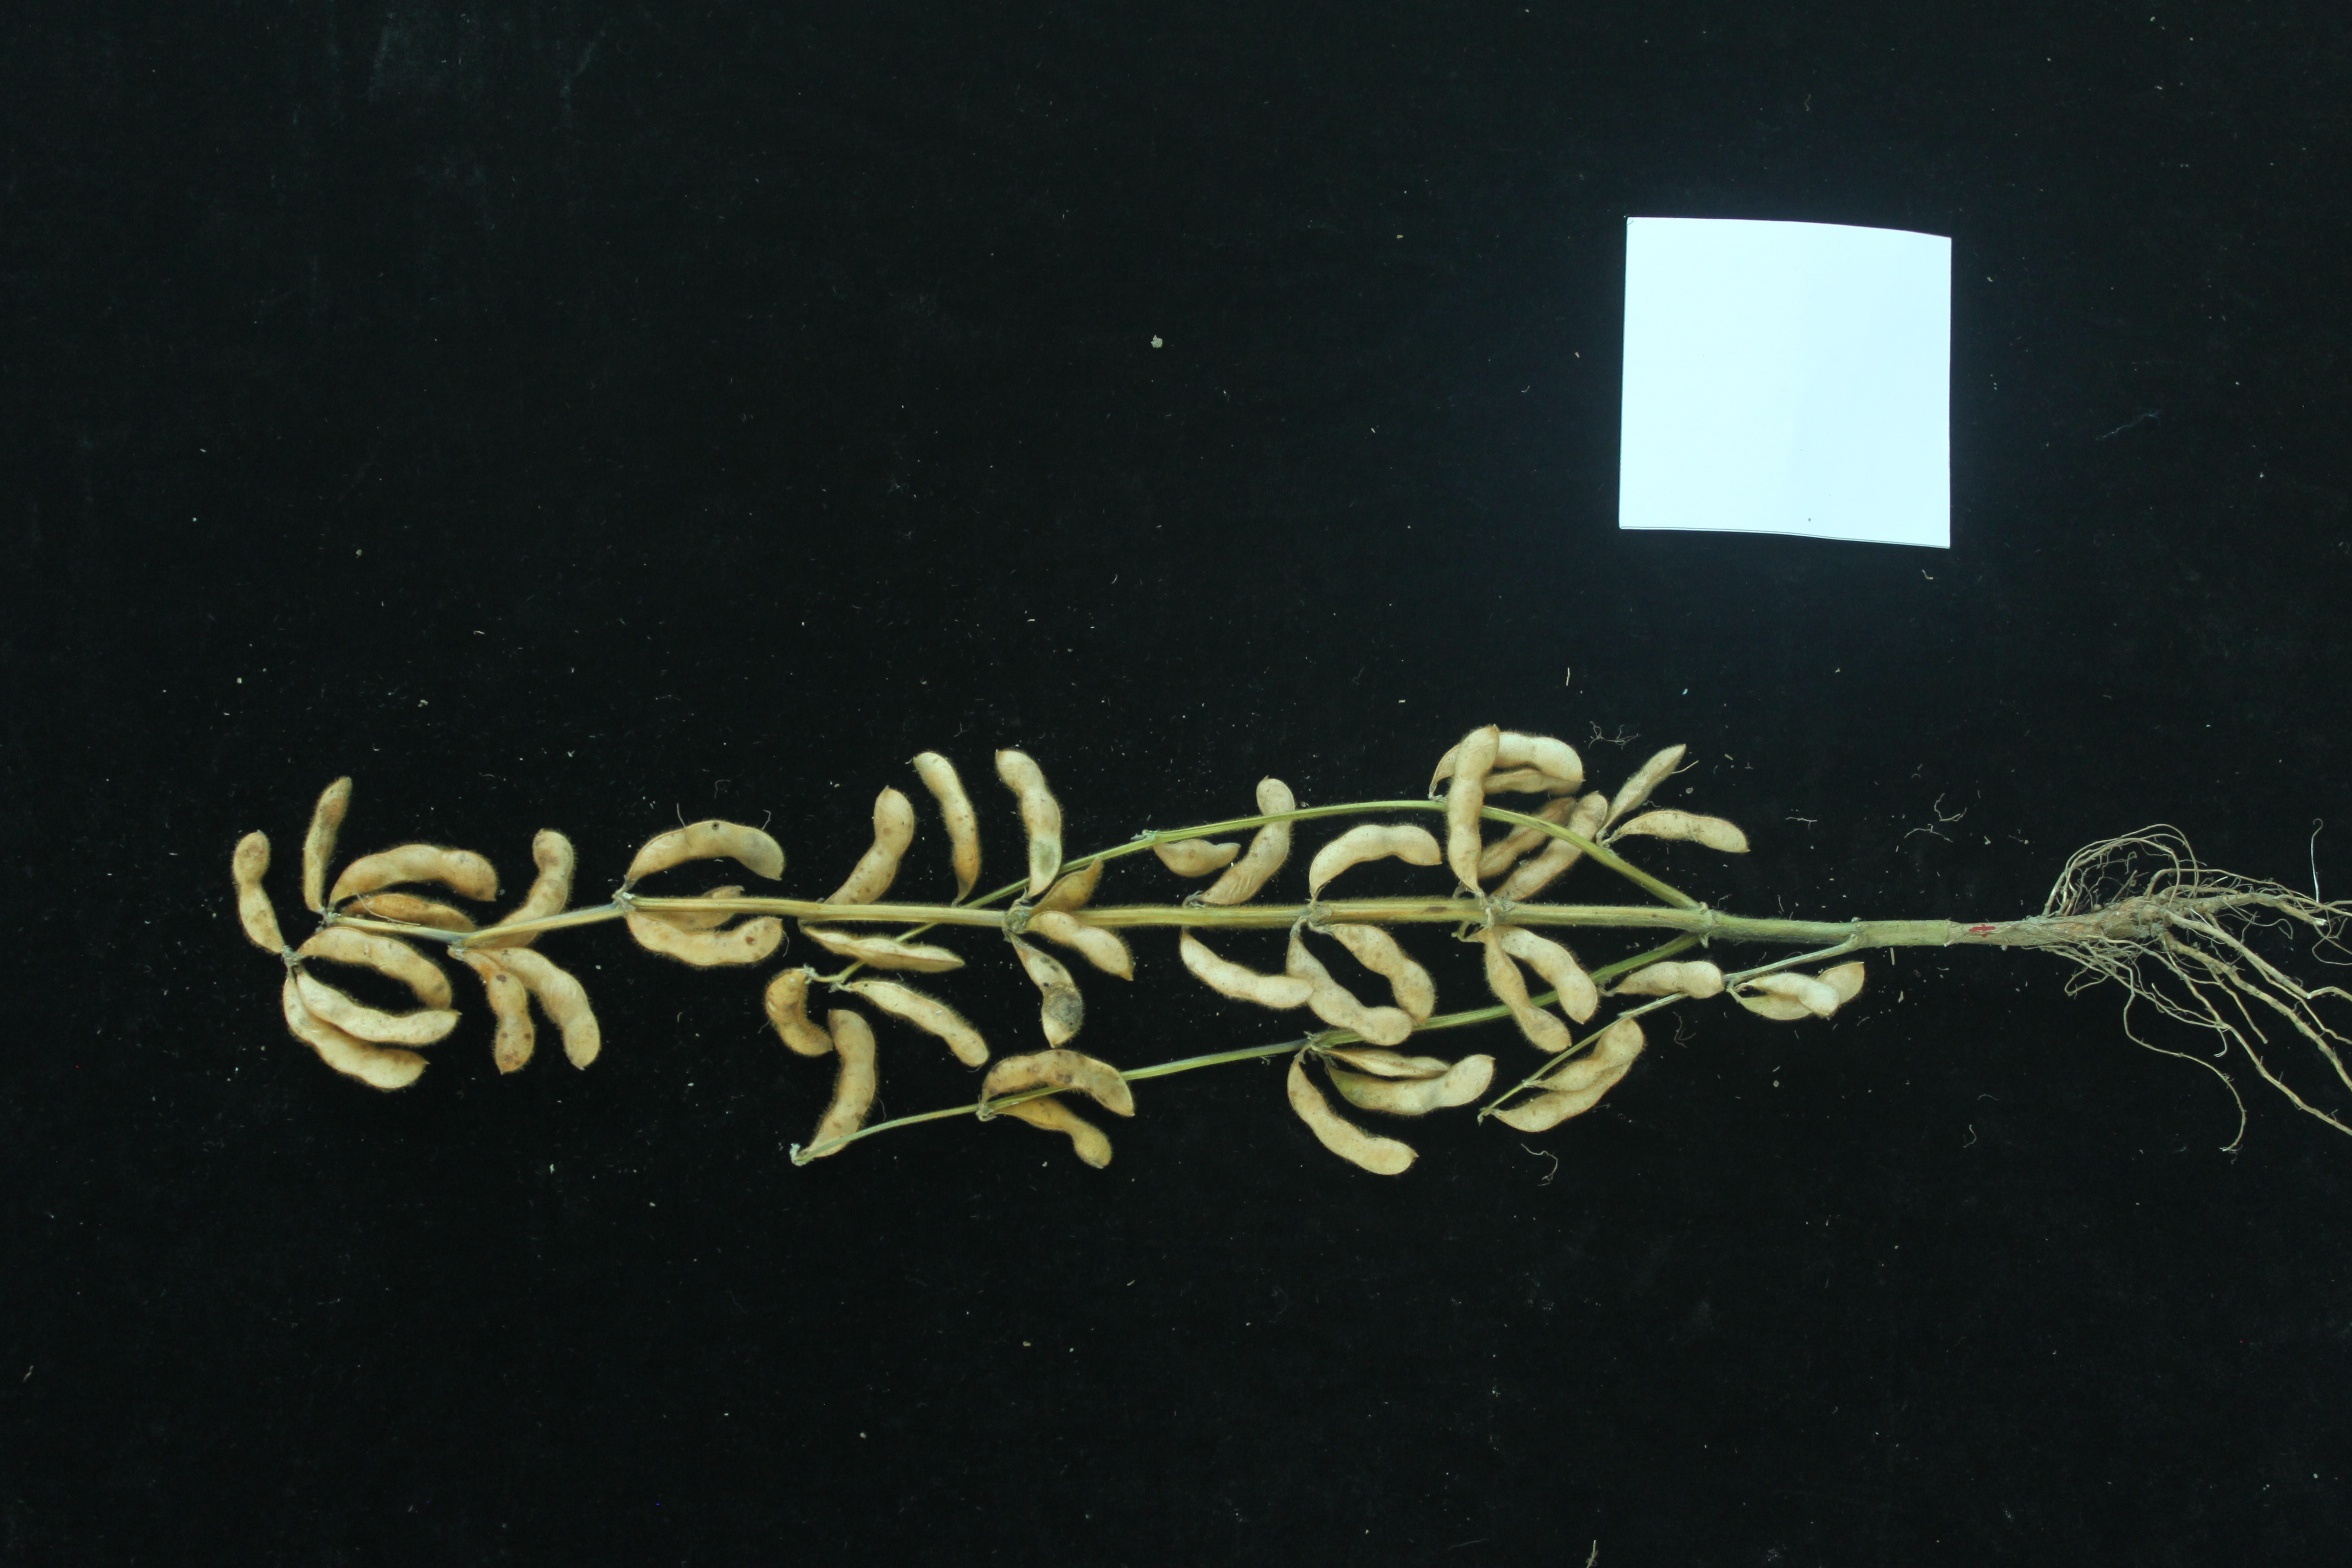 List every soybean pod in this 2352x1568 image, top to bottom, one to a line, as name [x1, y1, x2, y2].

soybean pod [1444, 724, 1496, 892]
soybean pod [1431, 735, 1581, 783]
soybean pod [1597, 748, 1686, 840]
soybean pod [995, 749, 1061, 897]
soybean pod [914, 753, 980, 903]
soybean pod [1481, 770, 1577, 798]
soybean pod [302, 779, 349, 915]
soybean pod [1189, 780, 1296, 906]
soybean pod [821, 789, 913, 907]
soybean pod [1490, 794, 1608, 902]
soybean pod [1459, 802, 1576, 886]
soybean pod [1607, 809, 1748, 854]
soybean pod [621, 821, 783, 892]
soybean pod [1307, 824, 1441, 907]
soybean pod [455, 832, 573, 950]
soybean pod [232, 833, 285, 955]
soybean pod [1152, 839, 1236, 876]
soybean pod [326, 844, 497, 912]
soybean pod [1031, 860, 1101, 912]
soybean pod [640, 888, 741, 935]
soybean pod [340, 893, 474, 935]
soybean pod [624, 910, 781, 968]
soybean pod [1025, 914, 1132, 982]
soybean pod [1486, 917, 1567, 1051]
soybean pod [1315, 924, 1436, 1022]
soybean pod [293, 928, 450, 1008]
soybean pod [1287, 929, 1411, 1045]
soybean pod [1467, 929, 1597, 1026]
soybean pod [805, 931, 961, 973]
soybean pod [1180, 932, 1312, 1009]
soybean pod [1011, 940, 1086, 1049]
soybean pod [479, 946, 598, 1069]
soybean pod [449, 950, 534, 1074]
soybean pod [1604, 961, 1722, 999]
soybean pod [1740, 964, 1862, 1022]
soybean pod [282, 968, 427, 1090]
soybean pod [297, 968, 458, 1050]
soybean pod [765, 970, 829, 1056]
soybean pod [1735, 972, 1836, 1021]
soybean pod [843, 981, 987, 1066]
soybean pod [805, 1012, 874, 1157]
soybean pod [1532, 1017, 1643, 1094]
soybean pod [981, 1050, 1133, 1117]
soybean pod [1327, 1051, 1447, 1079]
soybean pod [1326, 1055, 1492, 1116]
soybean pod [1287, 1056, 1417, 1176]
soybean pod [1496, 1062, 1632, 1134]
soybean pod [994, 1098, 1109, 1169]